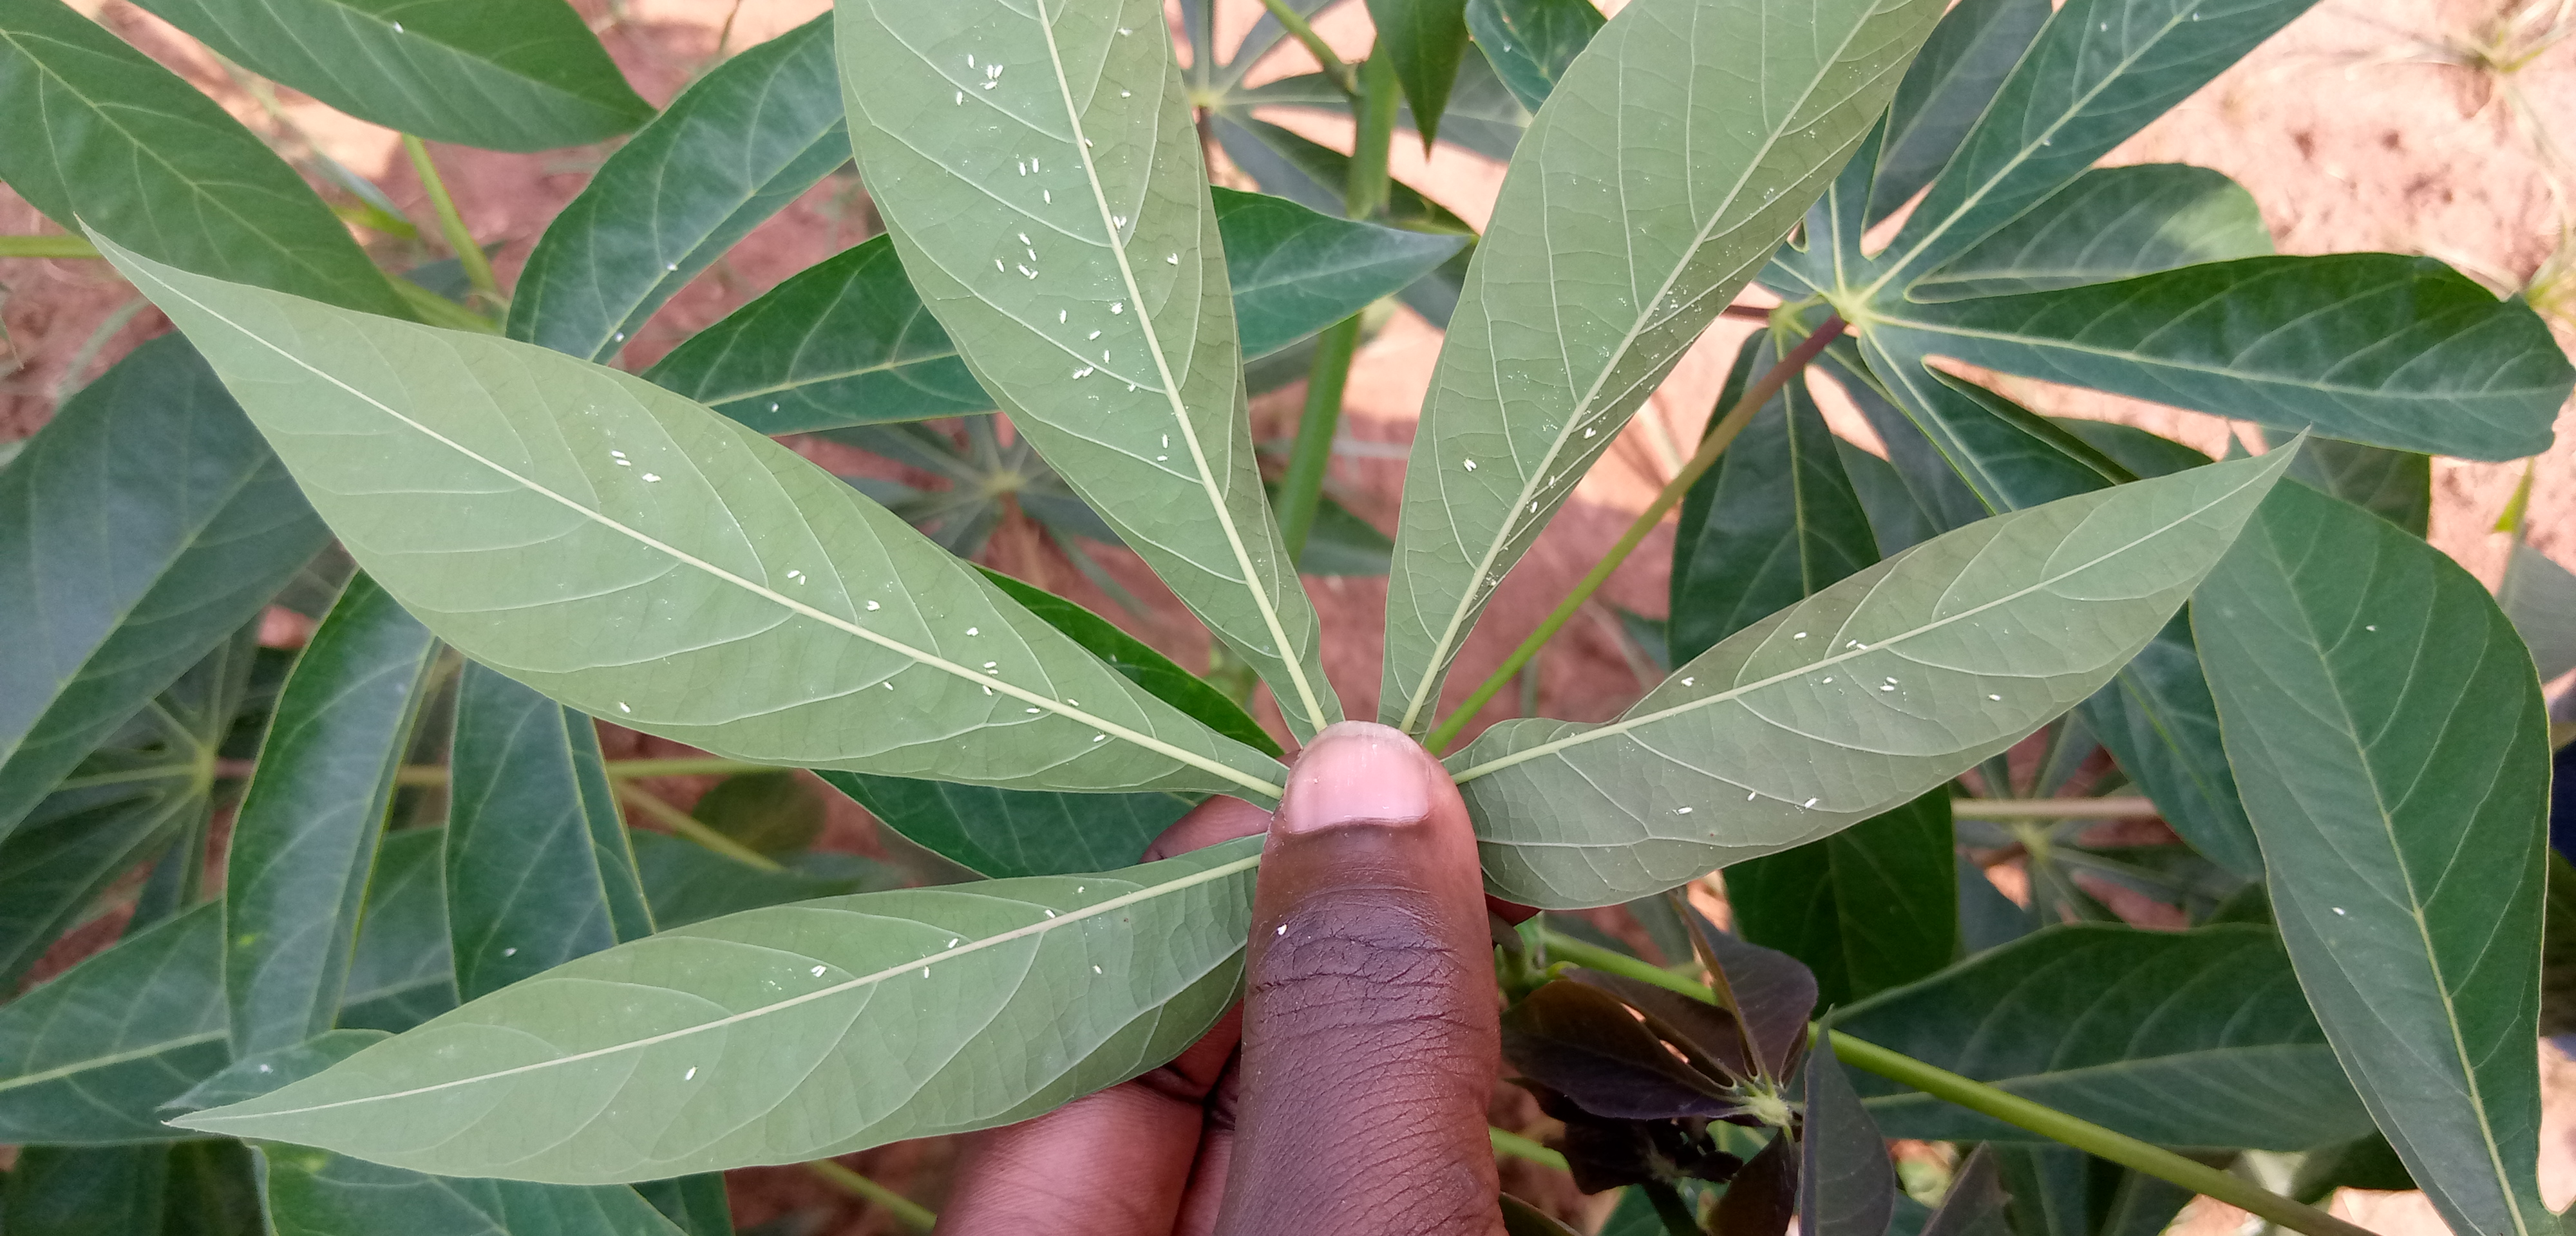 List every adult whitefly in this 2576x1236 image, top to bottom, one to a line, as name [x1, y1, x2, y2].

whitefly [2191, 11, 2202, 24]
whitefly [392, 18, 406, 37]
whitefly [2098, 19, 2110, 34]
whitefly [1117, 26, 1137, 37]
whitefly [967, 52, 976, 69]
whitefly [987, 63, 1005, 79]
whitefly [983, 80, 1000, 91]
whitefly [954, 89, 965, 107]
whitefly [1120, 90, 1132, 100]
whitefly [1084, 137, 1094, 149]
whitefly [2041, 138, 2052, 148]
whitefly [1032, 156, 1040, 174]
whitefly [1019, 160, 1027, 177]
whitefly [1041, 188, 1056, 206]
whitefly [1113, 214, 1128, 230]
whitefly [1018, 232, 1032, 246]
whitefly [1028, 247, 1037, 263]
whitefly [1166, 252, 1179, 266]
whitefly [994, 257, 1006, 273]
whitefly [667, 260, 679, 272]
whitefly [1018, 263, 1029, 277]
whitefly [1029, 269, 1041, 282]
whitefly [1110, 301, 1125, 315]
whitefly [1059, 308, 1068, 324]
whitefly [1088, 329, 1103, 342]
whitefly [615, 332, 625, 343]
whitefly [1103, 348, 1113, 365]
whitefly [1083, 366, 1095, 379]
whitefly [1072, 368, 1083, 380]
whitefly [1126, 382, 1139, 393]
whitefly [770, 401, 780, 415]
whitefly [1584, 426, 1597, 438]
whitefly [1161, 432, 1169, 449]
whitefly [611, 449, 625, 458]
whitefly [1156, 454, 1171, 463]
whitefly [1463, 457, 1478, 473]
whitefly [616, 458, 631, 467]
whitefly [641, 471, 663, 483]
whitefly [1547, 474, 1556, 489]
whitefly [1528, 500, 1539, 515]
whitefly [786, 568, 802, 579]
whitefly [799, 574, 808, 586]
whitefly [1490, 579, 1497, 587]
whitefly [866, 599, 882, 613]
whitefly [2364, 624, 2378, 632]
whitefly [966, 624, 980, 637]
whitefly [1791, 631, 1808, 641]
whitefly [1845, 638, 1856, 649]
whitefly [1856, 642, 1869, 651]
whitefly [983, 660, 997, 669]
whitefly [987, 669, 999, 675]
whitefly [1680, 675, 1696, 688]
whitefly [1821, 675, 1835, 685]
whitefly [1884, 676, 1899, 685]
whitefly [882, 680, 894, 692]
whitefly [981, 684, 994, 697]
whitefly [1878, 684, 1896, 692]
whitefly [1987, 691, 2004, 704]
whitefly [1066, 696, 1081, 707]
whitefly [618, 700, 632, 714]
whitefly [1025, 706, 1042, 714]
whitefly [1093, 731, 1107, 744]
whitefly [1747, 789, 1759, 802]
whitefly [1803, 794, 1821, 810]
whitefly [1674, 805, 1694, 814]
whitefly [1076, 884, 1086, 895]
whitefly [2330, 904, 2346, 917]
whitefly [1044, 907, 1057, 920]
whitefly [947, 935, 962, 950]
whitefly [502, 944, 520, 960]
whitefly [810, 963, 829, 979]
whitefly [1093, 963, 1104, 976]
whitefly [923, 964, 932, 980]
whitefly [683, 1065, 699, 1081]